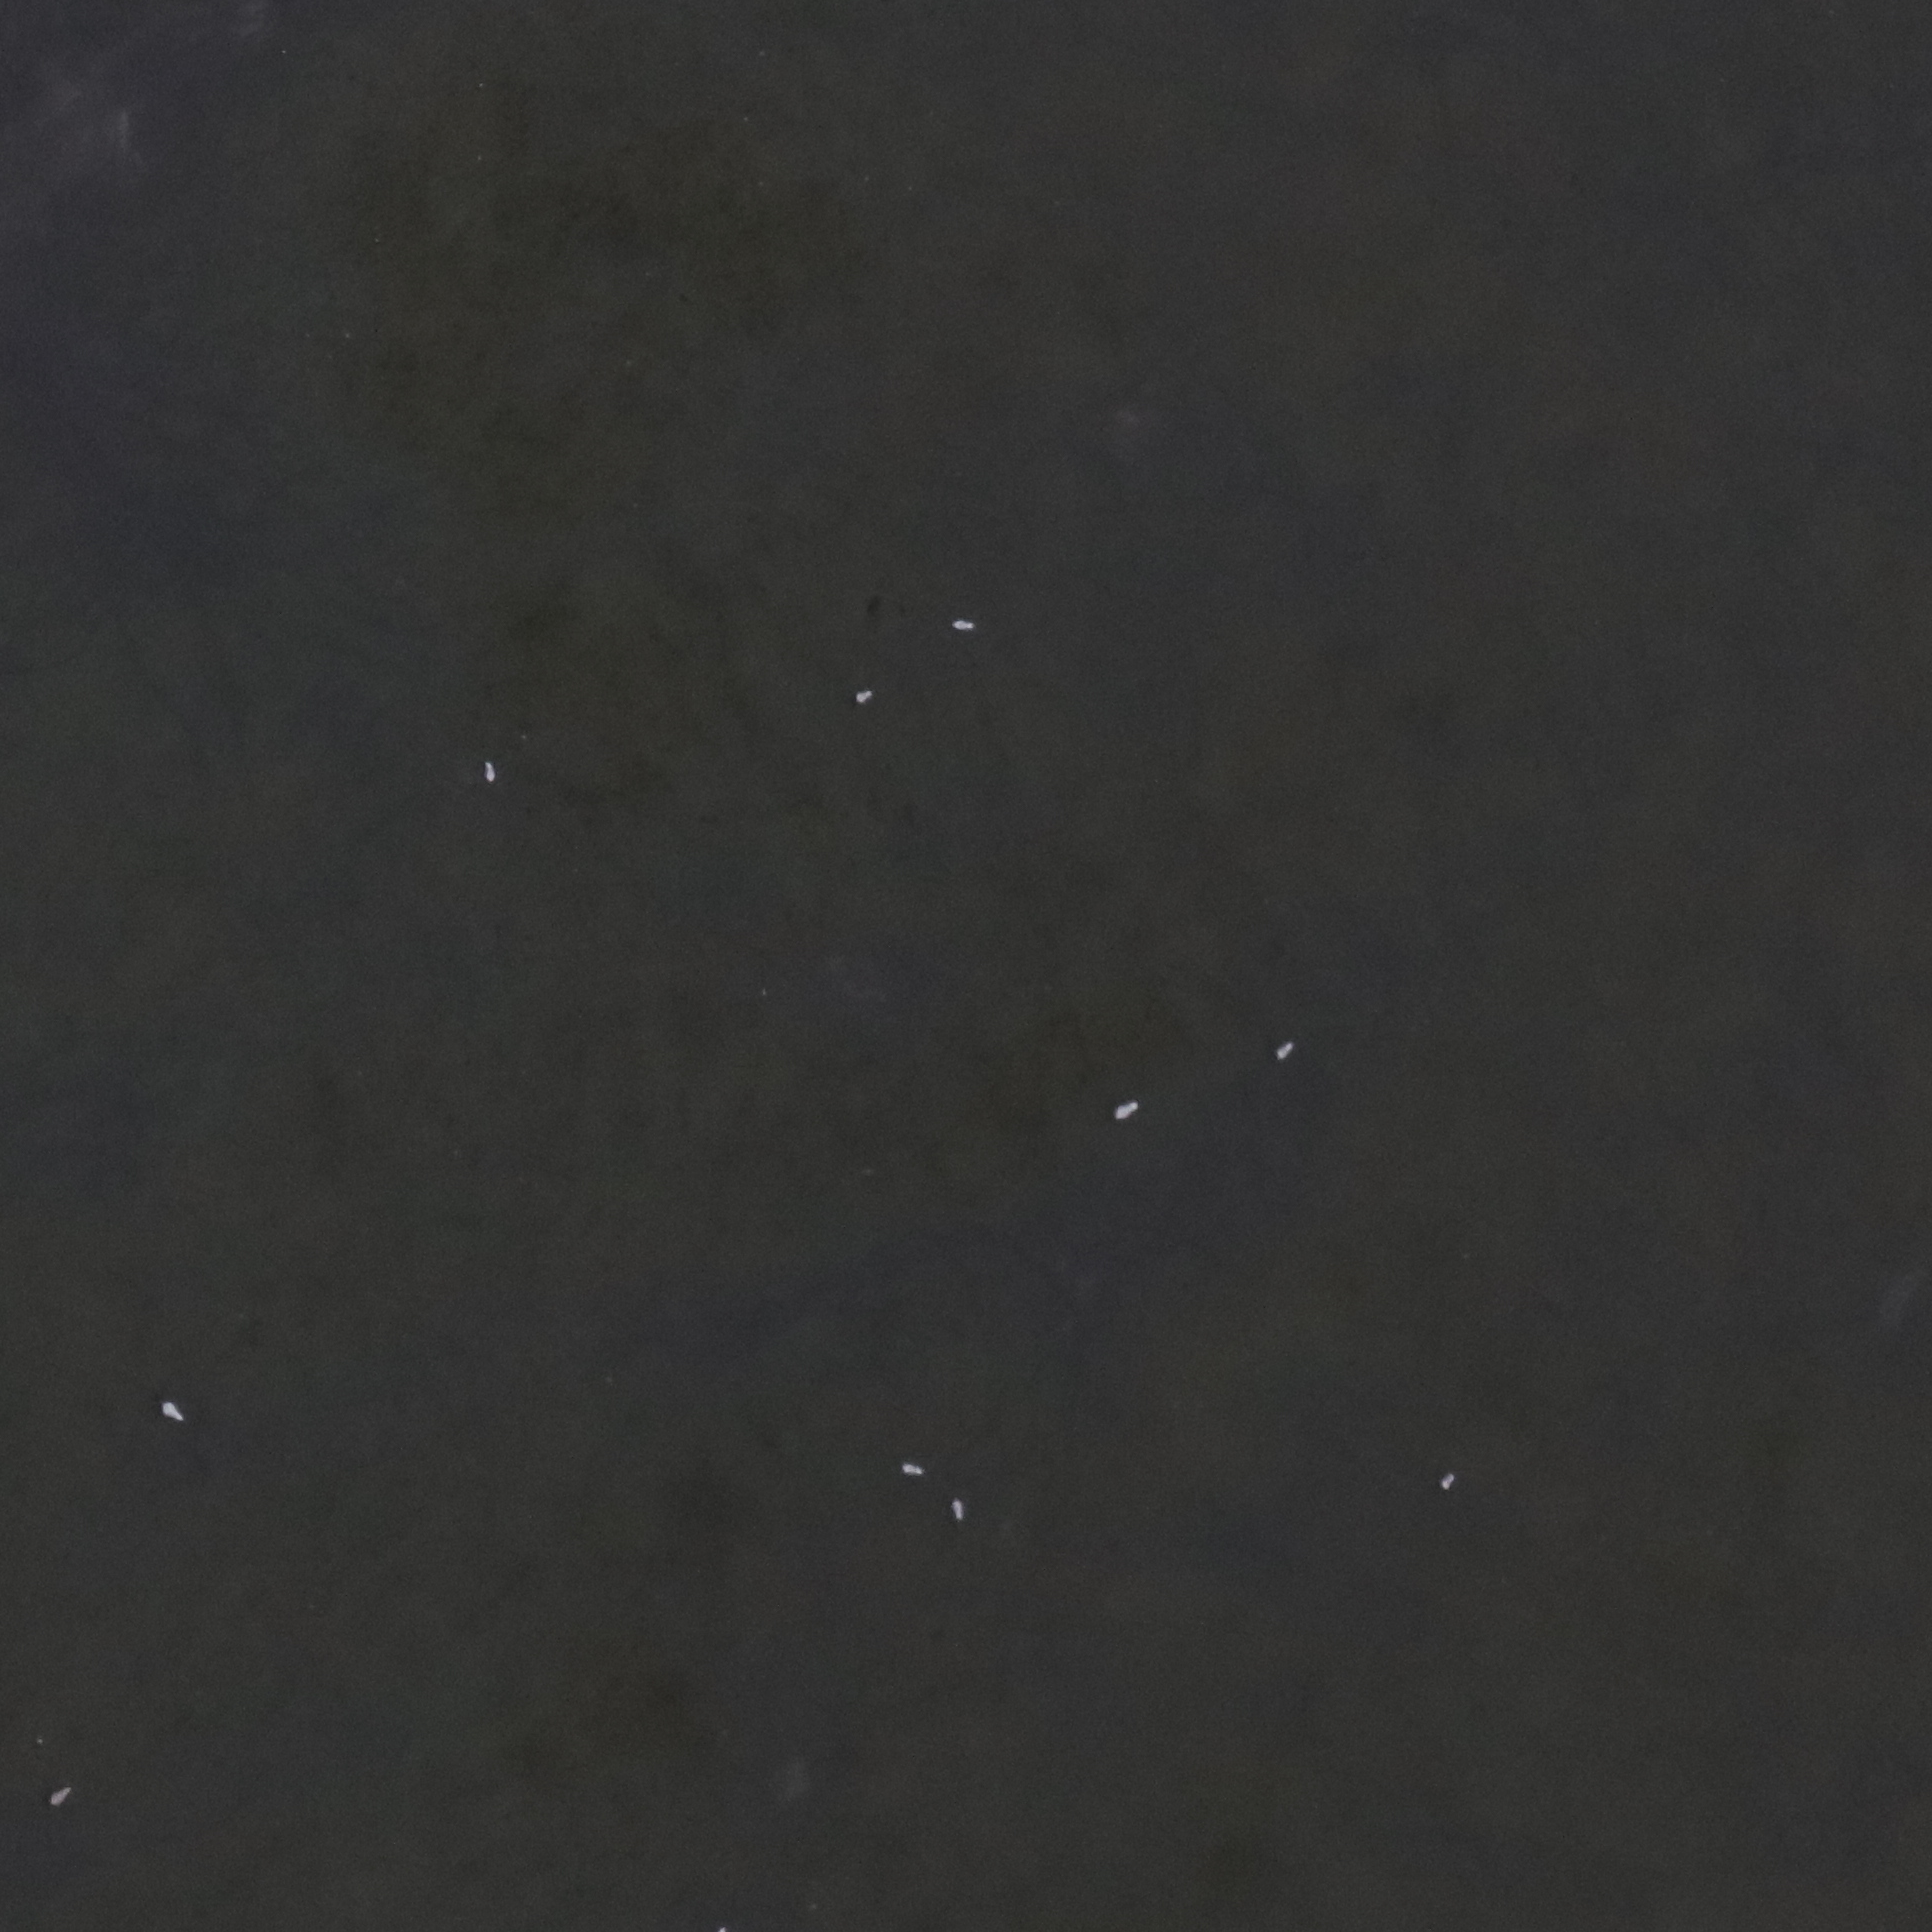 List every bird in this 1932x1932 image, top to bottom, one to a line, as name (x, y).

gull (962, 626)
gull (863, 696)
gull (490, 771)
gull (1283, 1051)
gull (1126, 1109)
gull (172, 1412)
gull (911, 1470)
gull (1447, 1485)
gull (961, 1511)
gull (57, 1798)